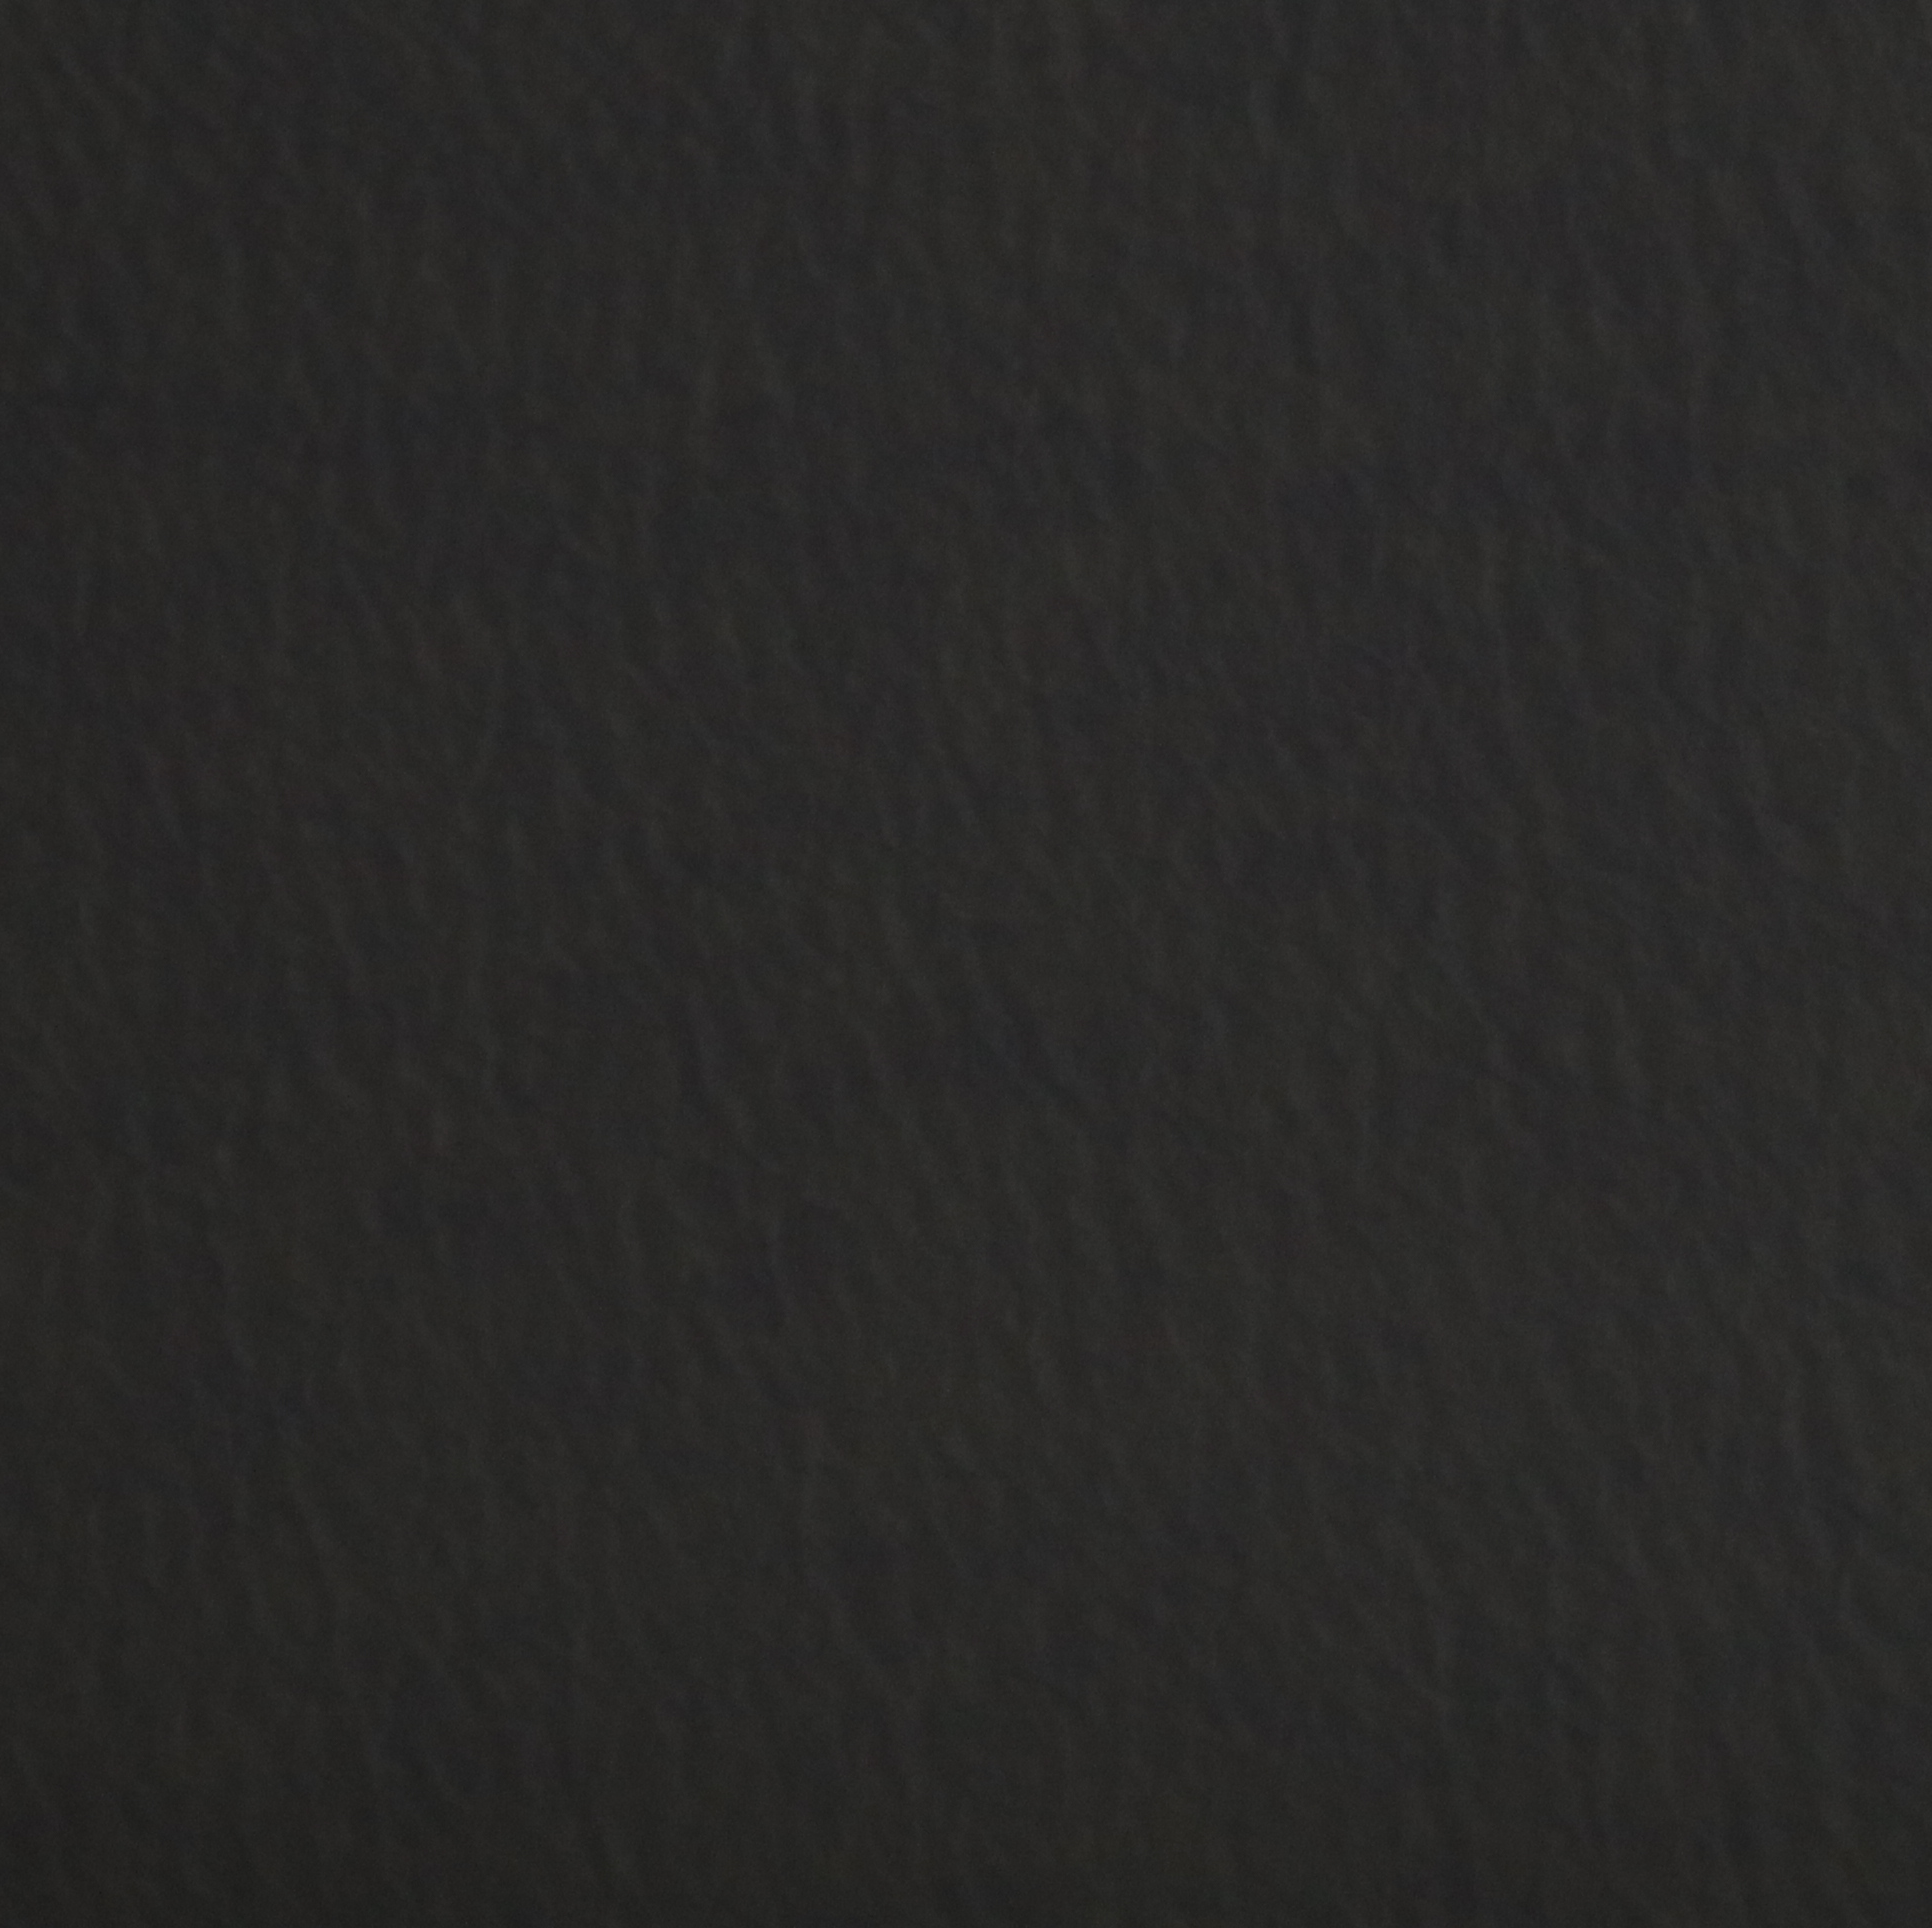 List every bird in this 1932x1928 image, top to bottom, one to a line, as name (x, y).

None